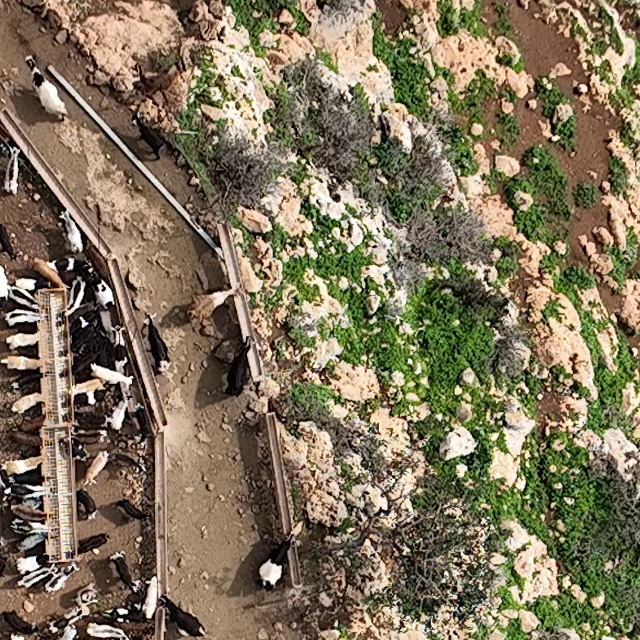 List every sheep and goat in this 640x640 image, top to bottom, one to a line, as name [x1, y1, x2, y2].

goat [24, 56, 70, 120]
goat [135, 63, 176, 95]
goat [132, 112, 165, 158]
goat [5, 145, 21, 196]
goat [59, 208, 84, 253]
goat [0, 223, 20, 262]
goat [0, 256, 9, 300]
goat [33, 257, 69, 292]
goat [46, 260, 88, 273]
goat [17, 268, 59, 289]
goat [89, 270, 114, 308]
goat [57, 276, 85, 317]
goat [13, 278, 46, 289]
goat [0, 279, 6, 309]
goat [6, 285, 45, 309]
goat [186, 285, 239, 319]
goat [4, 310, 46, 327]
goat [58, 310, 99, 337]
goat [143, 311, 172, 373]
goat [67, 319, 98, 352]
goat [110, 325, 128, 370]
goat [4, 329, 50, 350]
goat [95, 330, 111, 366]
goat [224, 336, 252, 396]
goat [59, 349, 99, 377]
goat [0, 356, 52, 370]
goat [90, 363, 132, 385]
goat [11, 372, 52, 389]
goat [67, 378, 106, 396]
goat [61, 390, 106, 407]
goat [11, 393, 47, 414]
goat [109, 397, 128, 430]
goat [134, 402, 152, 439]
goat [16, 411, 52, 432]
goat [62, 411, 111, 428]
goat [67, 428, 107, 444]
goat [8, 431, 53, 447]
goat [59, 437, 89, 462]
goat [17, 446, 42, 459]
goat [83, 450, 109, 486]
goat [3, 452, 47, 475]
goat [110, 453, 146, 473]
goat [0, 460, 6, 491]
goat [7, 475, 49, 486]
goat [1, 486, 52, 500]
goat [76, 487, 98, 519]
goat [117, 498, 149, 521]
goat [10, 504, 56, 520]
goat [0, 507, 6, 546]
goat [10, 520, 57, 534]
goat [14, 532, 51, 552]
goat [259, 532, 295, 590]
goat [70, 533, 107, 559]
goat [0, 547, 9, 578]
goat [110, 551, 140, 592]
goat [15, 552, 56, 573]
goat [44, 562, 79, 591]
goat [16, 564, 57, 588]
goat [142, 575, 158, 619]
goat [76, 583, 97, 605]
goat [159, 594, 207, 638]
goat [48, 607, 82, 632]
goat [93, 608, 143, 623]
goat [1, 609, 40, 635]
goat [88, 623, 132, 639]
goat [60, 626, 77, 639]